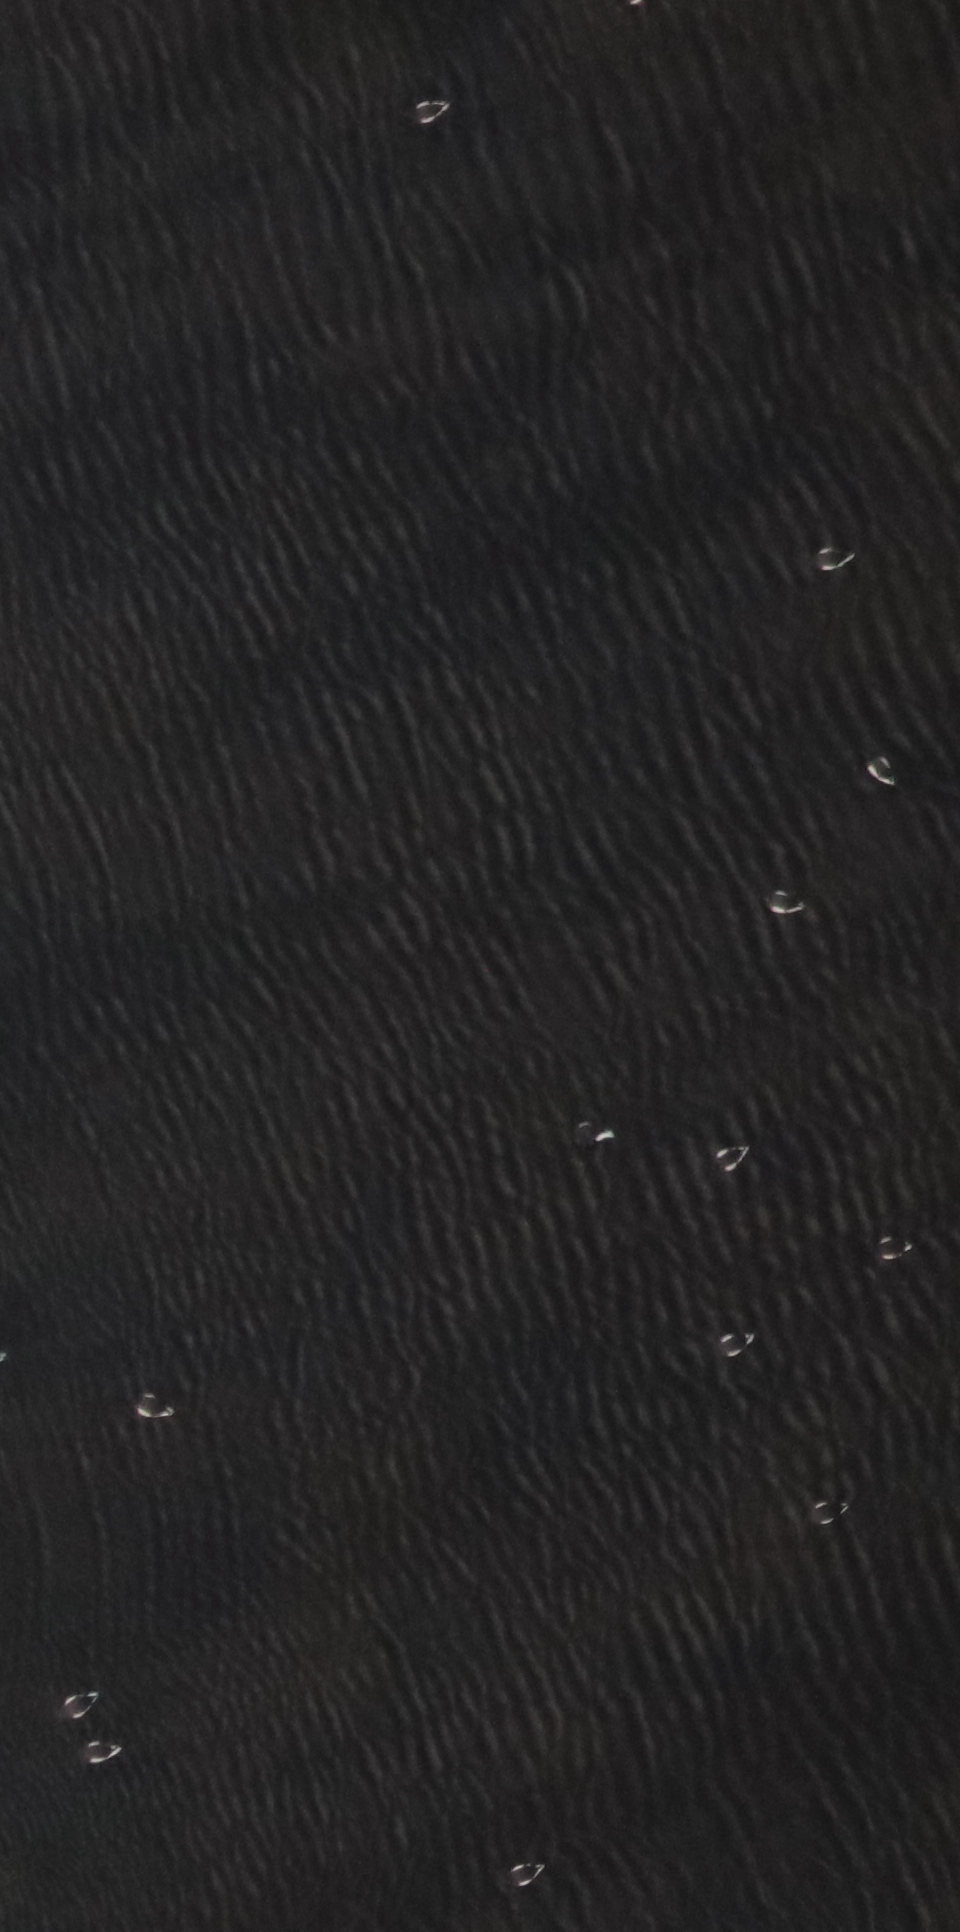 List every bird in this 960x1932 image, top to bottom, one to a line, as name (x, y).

brant (428, 109)
brant (830, 558)
brant (879, 769)
brant (782, 903)
brant (588, 1133)
brant (729, 1159)
brant (889, 1248)
brant (733, 1344)
brant (150, 1408)
brant (827, 1513)
brant (78, 1707)
brant (100, 1752)
brant (523, 1876)